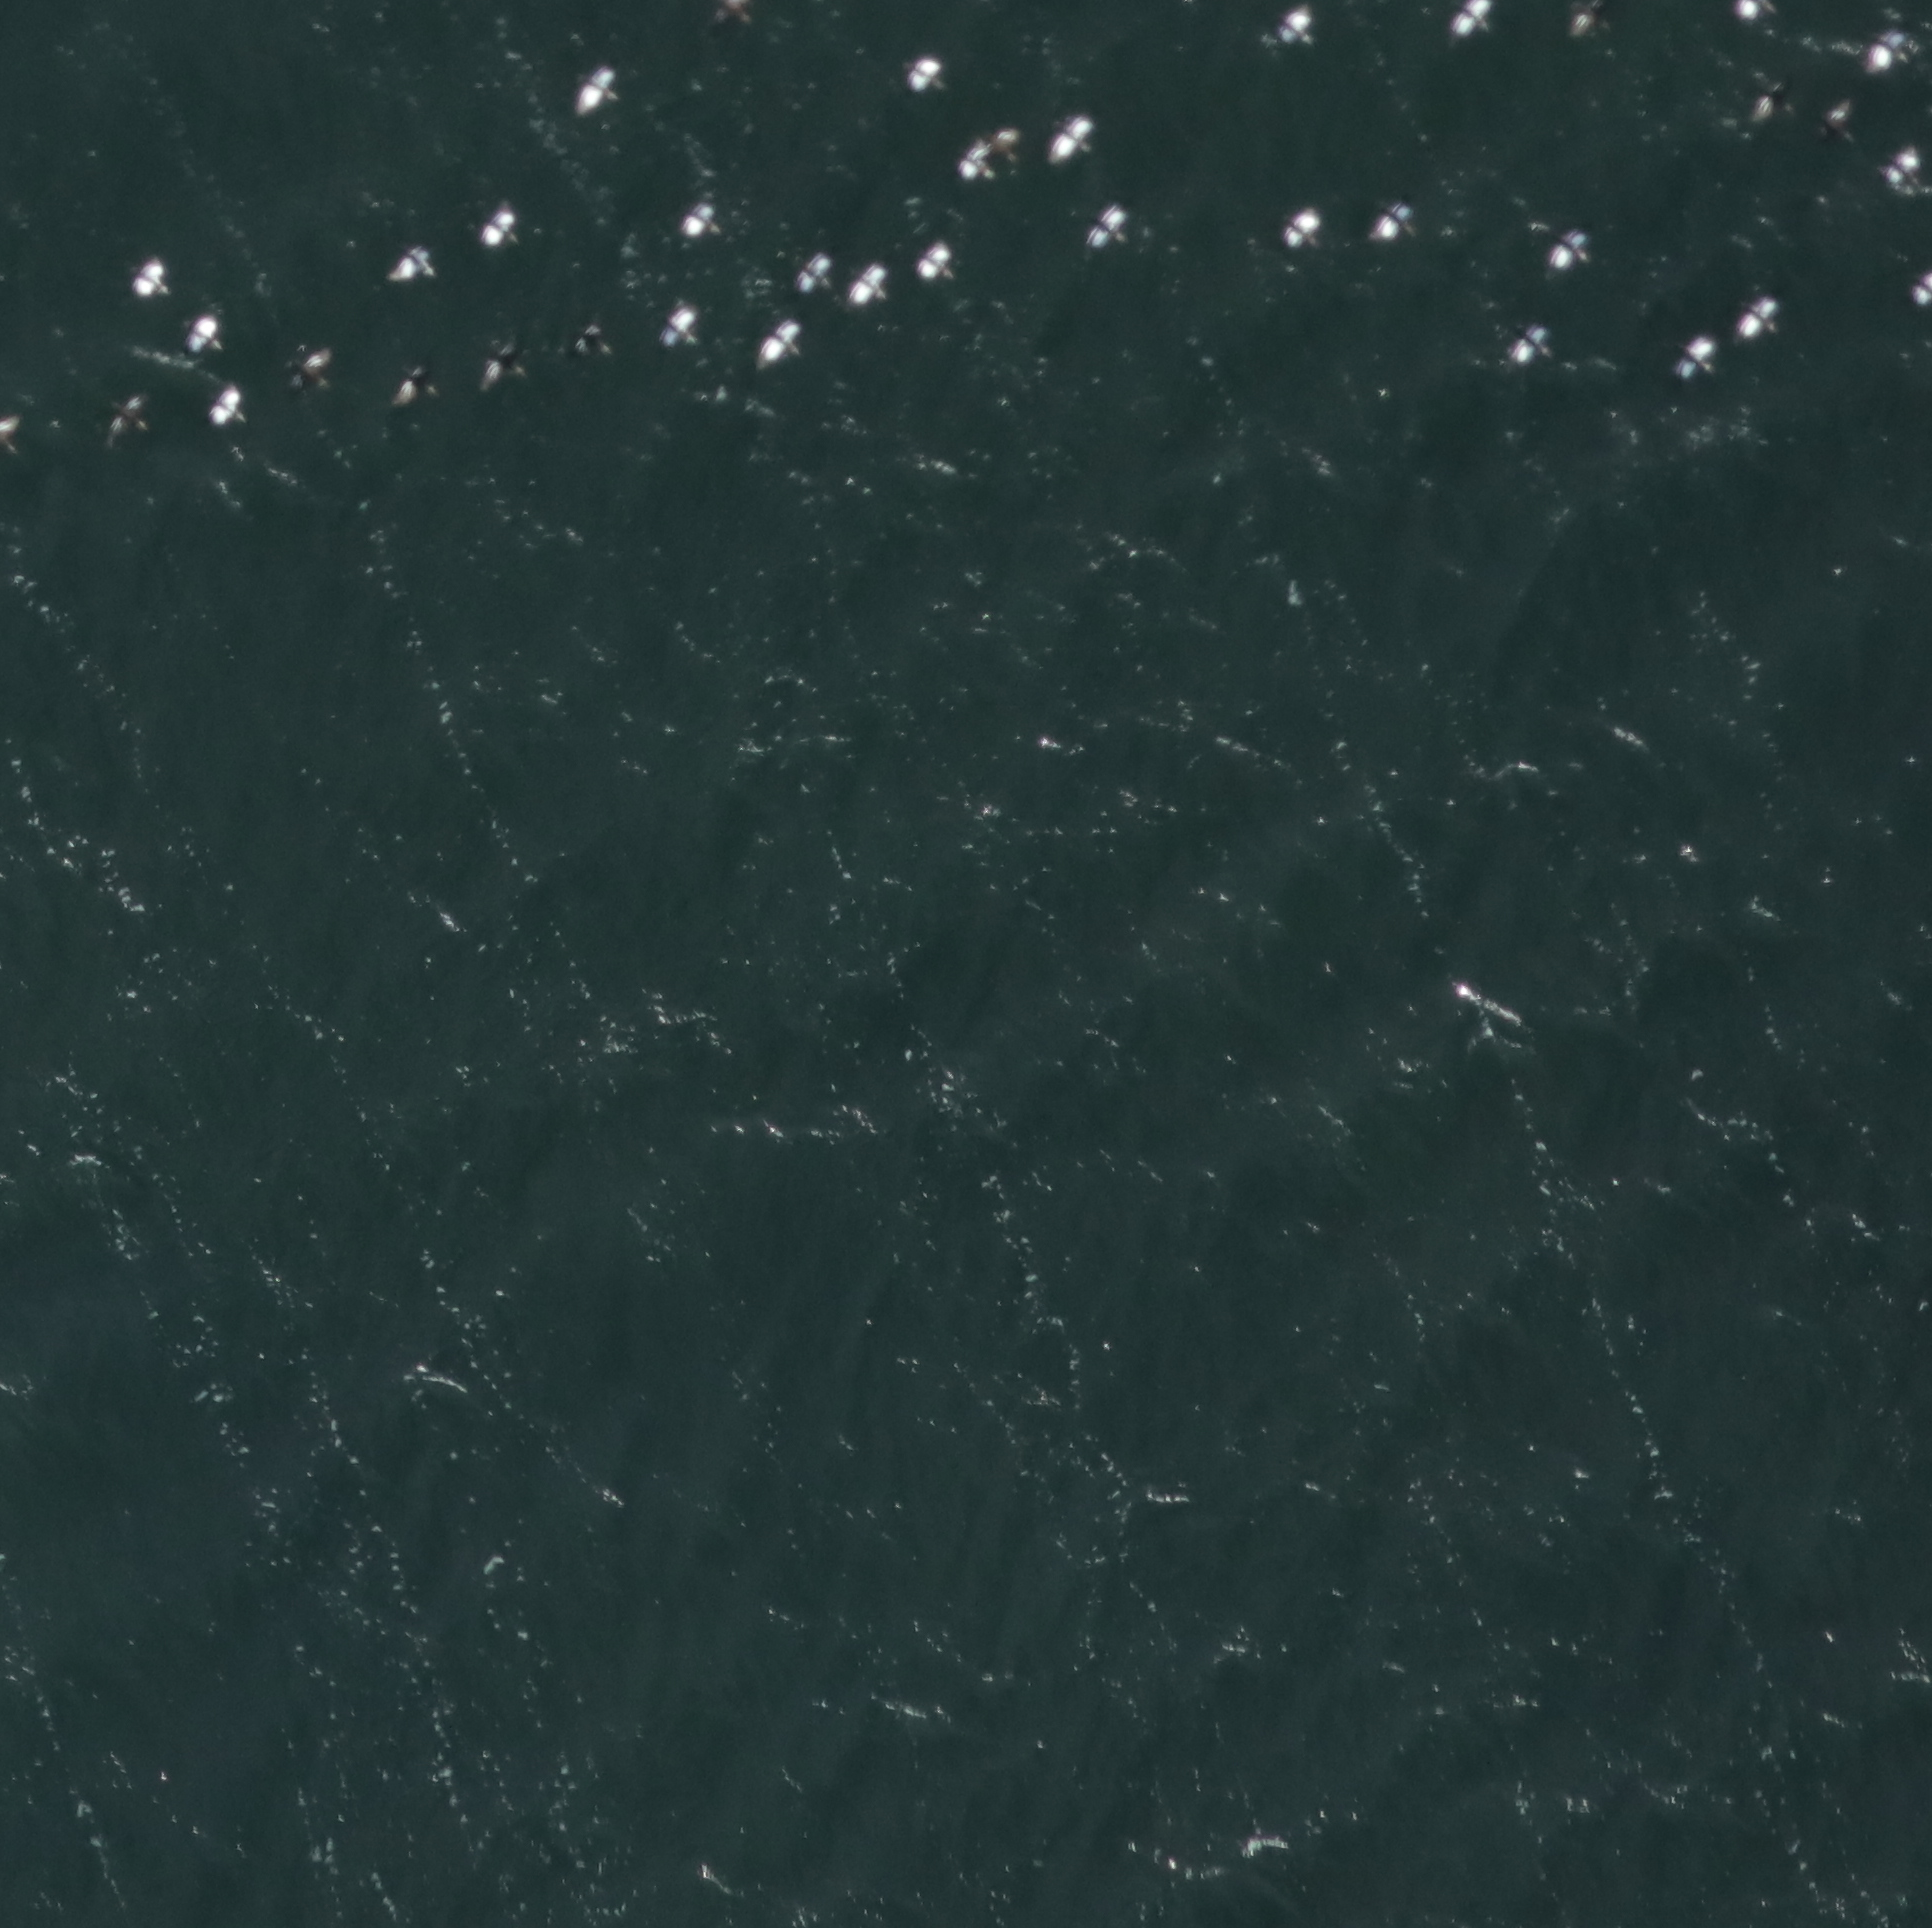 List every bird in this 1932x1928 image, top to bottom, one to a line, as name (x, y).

other bird (739, 7)
other bird (1592, 12)
other bird (1481, 18)
other bird (1293, 28)
other bird (1889, 46)
other bird (921, 74)
other bird (594, 82)
other bird (1768, 98)
other bird (1837, 125)
other bird (1078, 137)
other bird (1005, 143)
other bird (1905, 166)
other bird (979, 170)
other bird (1396, 220)
other bird (702, 225)
other bird (1107, 225)
other bird (504, 228)
other bird (1300, 234)
other bird (1569, 249)
other bird (932, 261)
other bird (421, 266)
other bird (821, 277)
other bird (149, 278)
other bird (871, 291)
other bird (1755, 318)
other bird (679, 327)
other bird (204, 333)
other bird (1533, 341)
other bird (782, 343)
other bird (589, 347)
other bird (1698, 355)
other bird (508, 363)
other bird (312, 370)
other bird (418, 385)
other bird (229, 408)
other bird (129, 414)